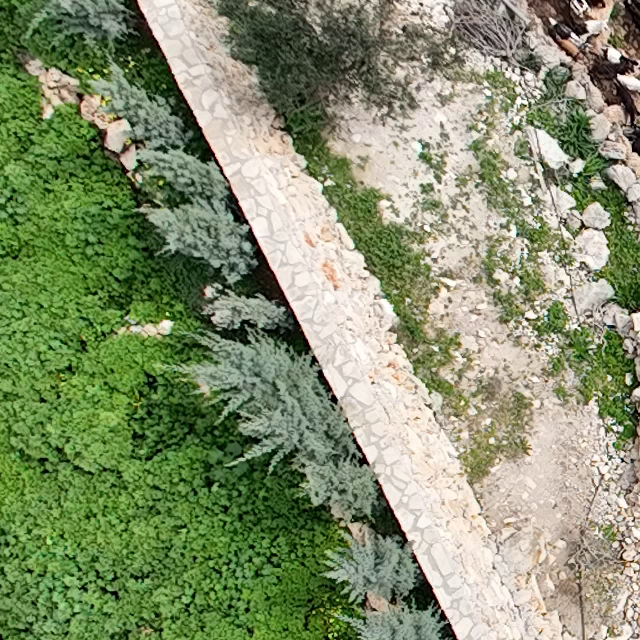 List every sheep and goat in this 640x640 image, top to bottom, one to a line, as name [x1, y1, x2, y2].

goat [546, 0, 570, 16]
goat [566, 0, 589, 16]
goat [620, 1, 639, 43]
goat [549, 17, 582, 45]
goat [578, 18, 607, 43]
goat [556, 41, 585, 59]
goat [601, 47, 639, 73]
goat [616, 74, 639, 94]
goat [614, 83, 639, 126]
goat [633, 124, 639, 153]